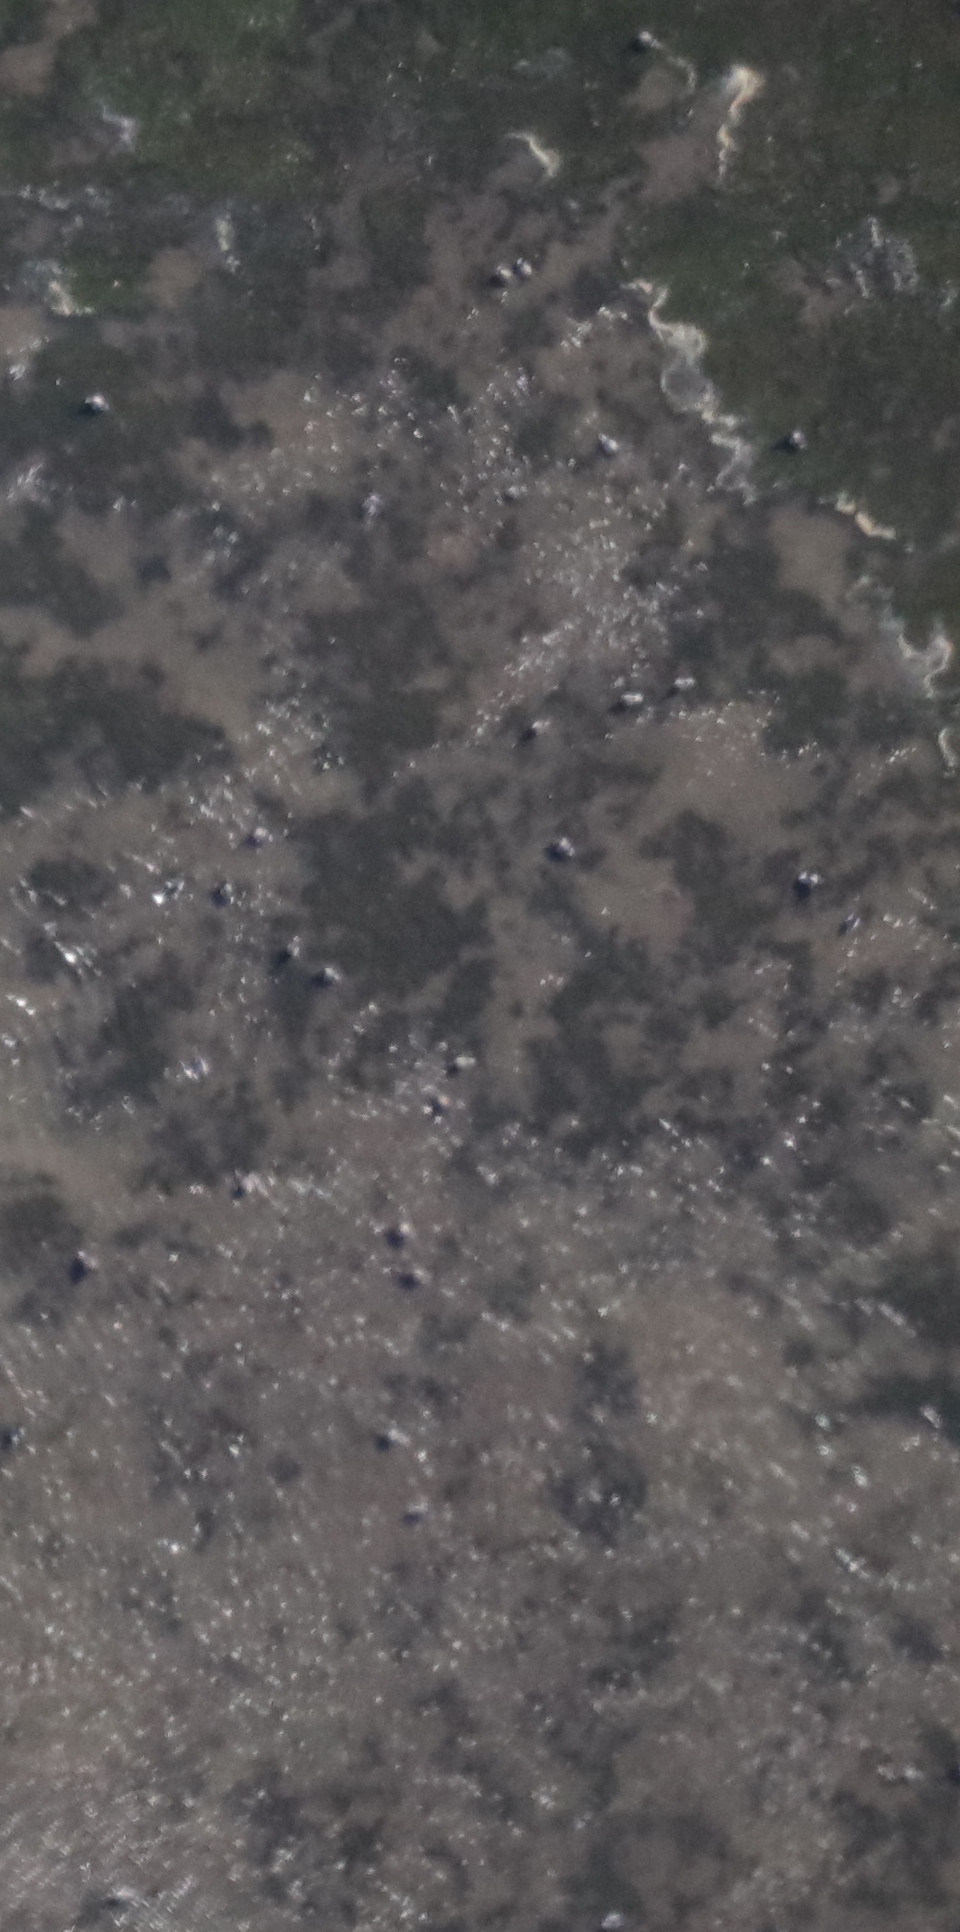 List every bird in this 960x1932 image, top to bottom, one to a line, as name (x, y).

brant (642, 37)
brant (531, 269)
brant (503, 271)
brant (96, 403)
brant (798, 440)
brant (604, 442)
brant (519, 492)
brant (368, 506)
brant (685, 680)
brant (632, 691)
brant (538, 725)
brant (259, 834)
brant (571, 845)
brant (810, 882)
brant (171, 890)
brant (229, 892)
brant (849, 925)
brant (290, 948)
brant (332, 975)
brant (464, 1061)
brant (438, 1101)
brant (250, 1182)
brant (410, 1229)
brant (90, 1260)
brant (425, 1274)
brant (394, 1438)
brant (420, 1511)
brant (911, 1777)
brant (121, 1899)
brant (609, 1919)